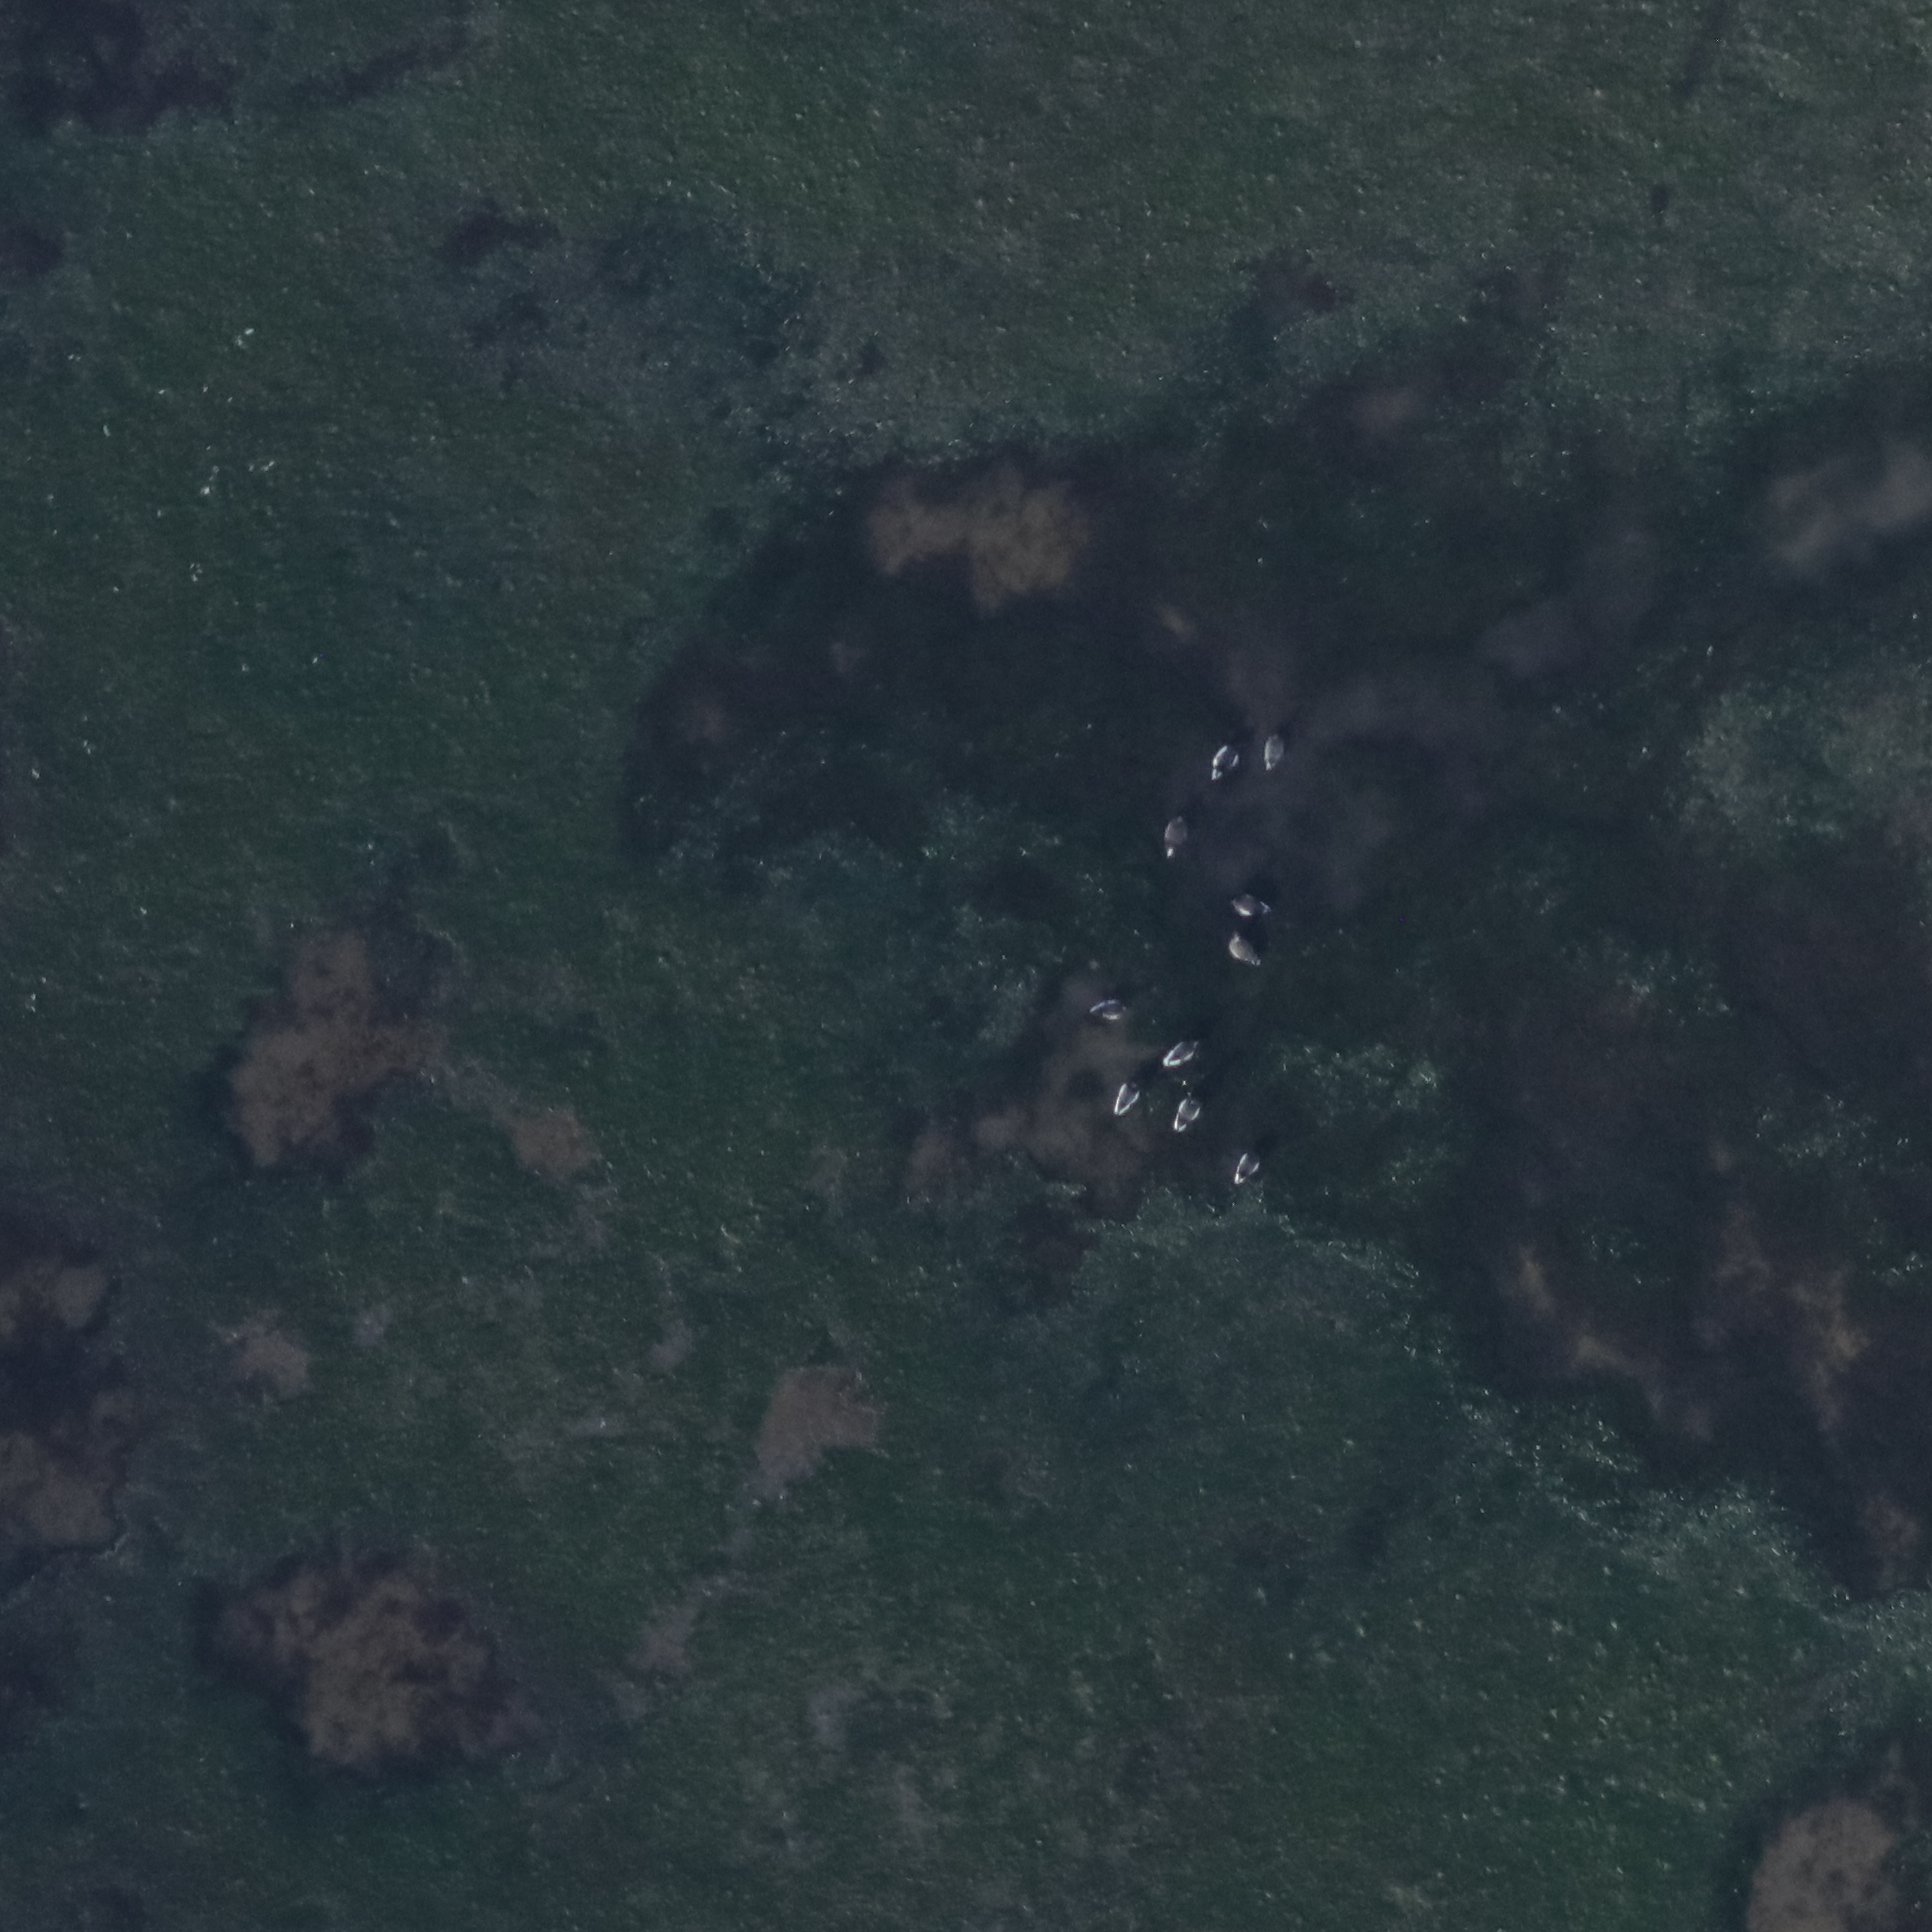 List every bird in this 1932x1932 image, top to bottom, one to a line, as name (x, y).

brant (1273, 752)
brant (1225, 762)
brant (1174, 836)
brant (1247, 905)
brant (1242, 950)
brant (1110, 1011)
brant (1181, 1053)
brant (1125, 1098)
brant (1186, 1112)
brant (1247, 1168)